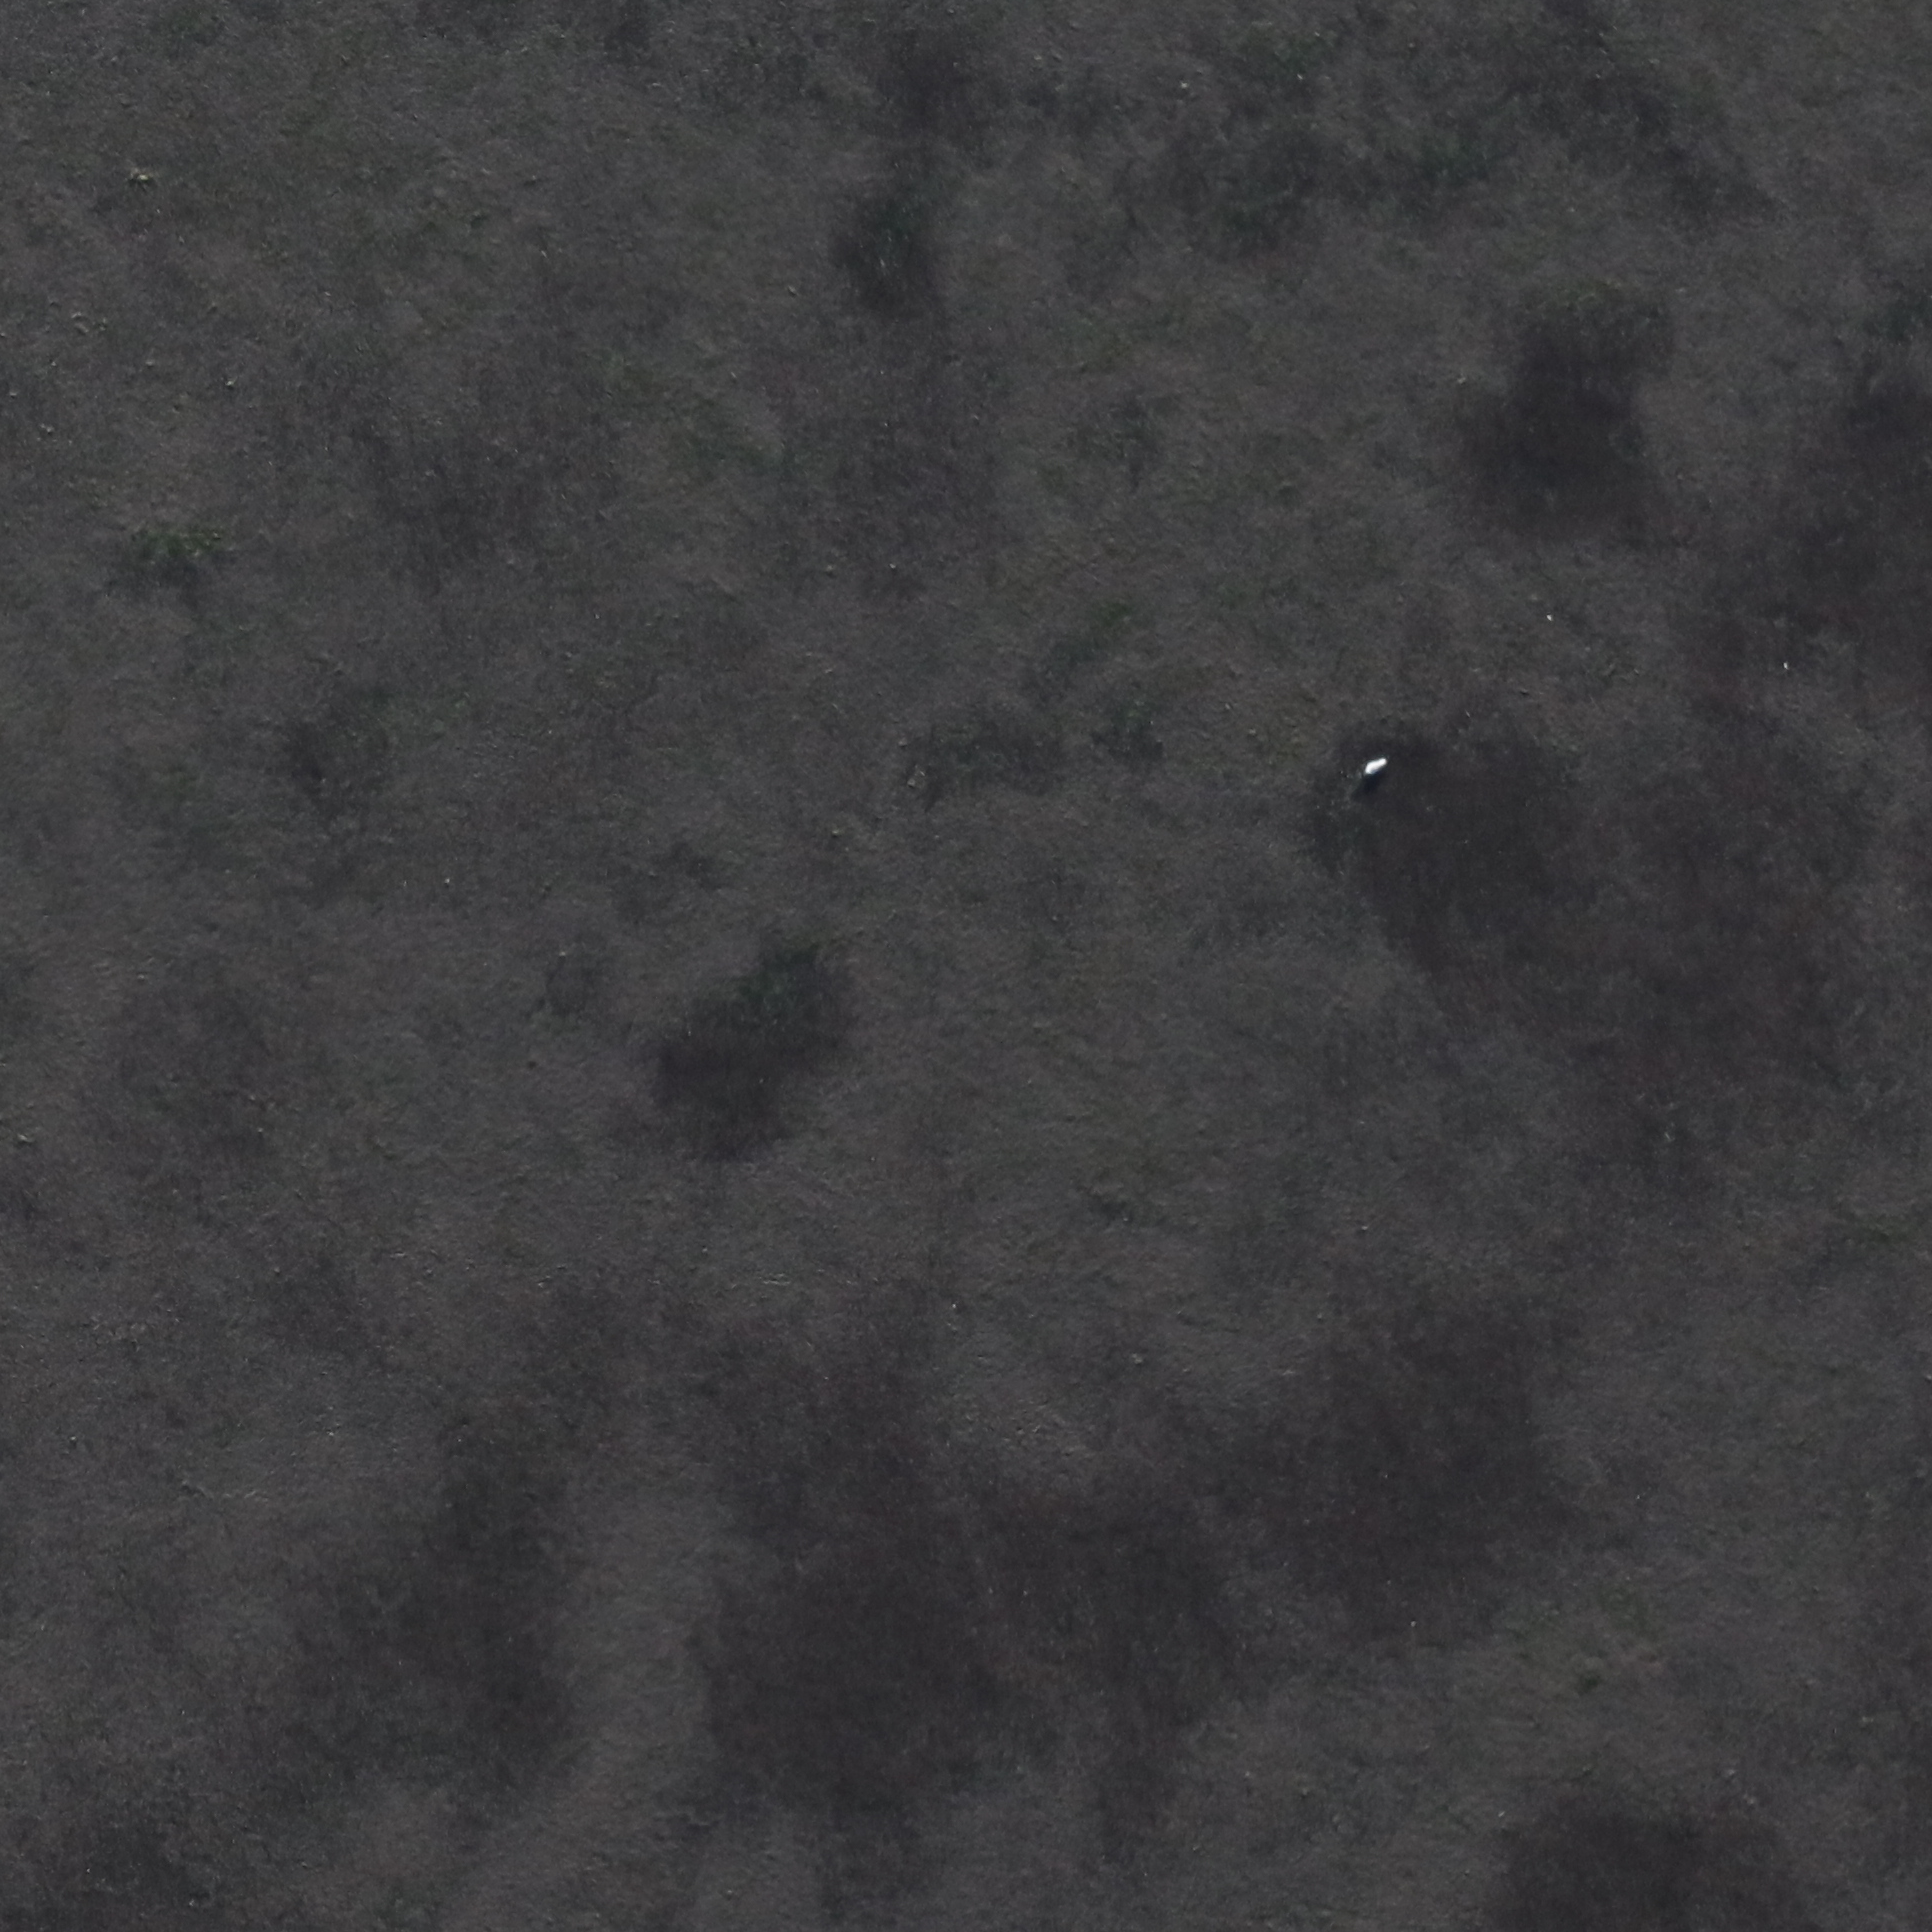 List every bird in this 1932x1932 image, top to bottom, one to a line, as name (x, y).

gull (1376, 767)